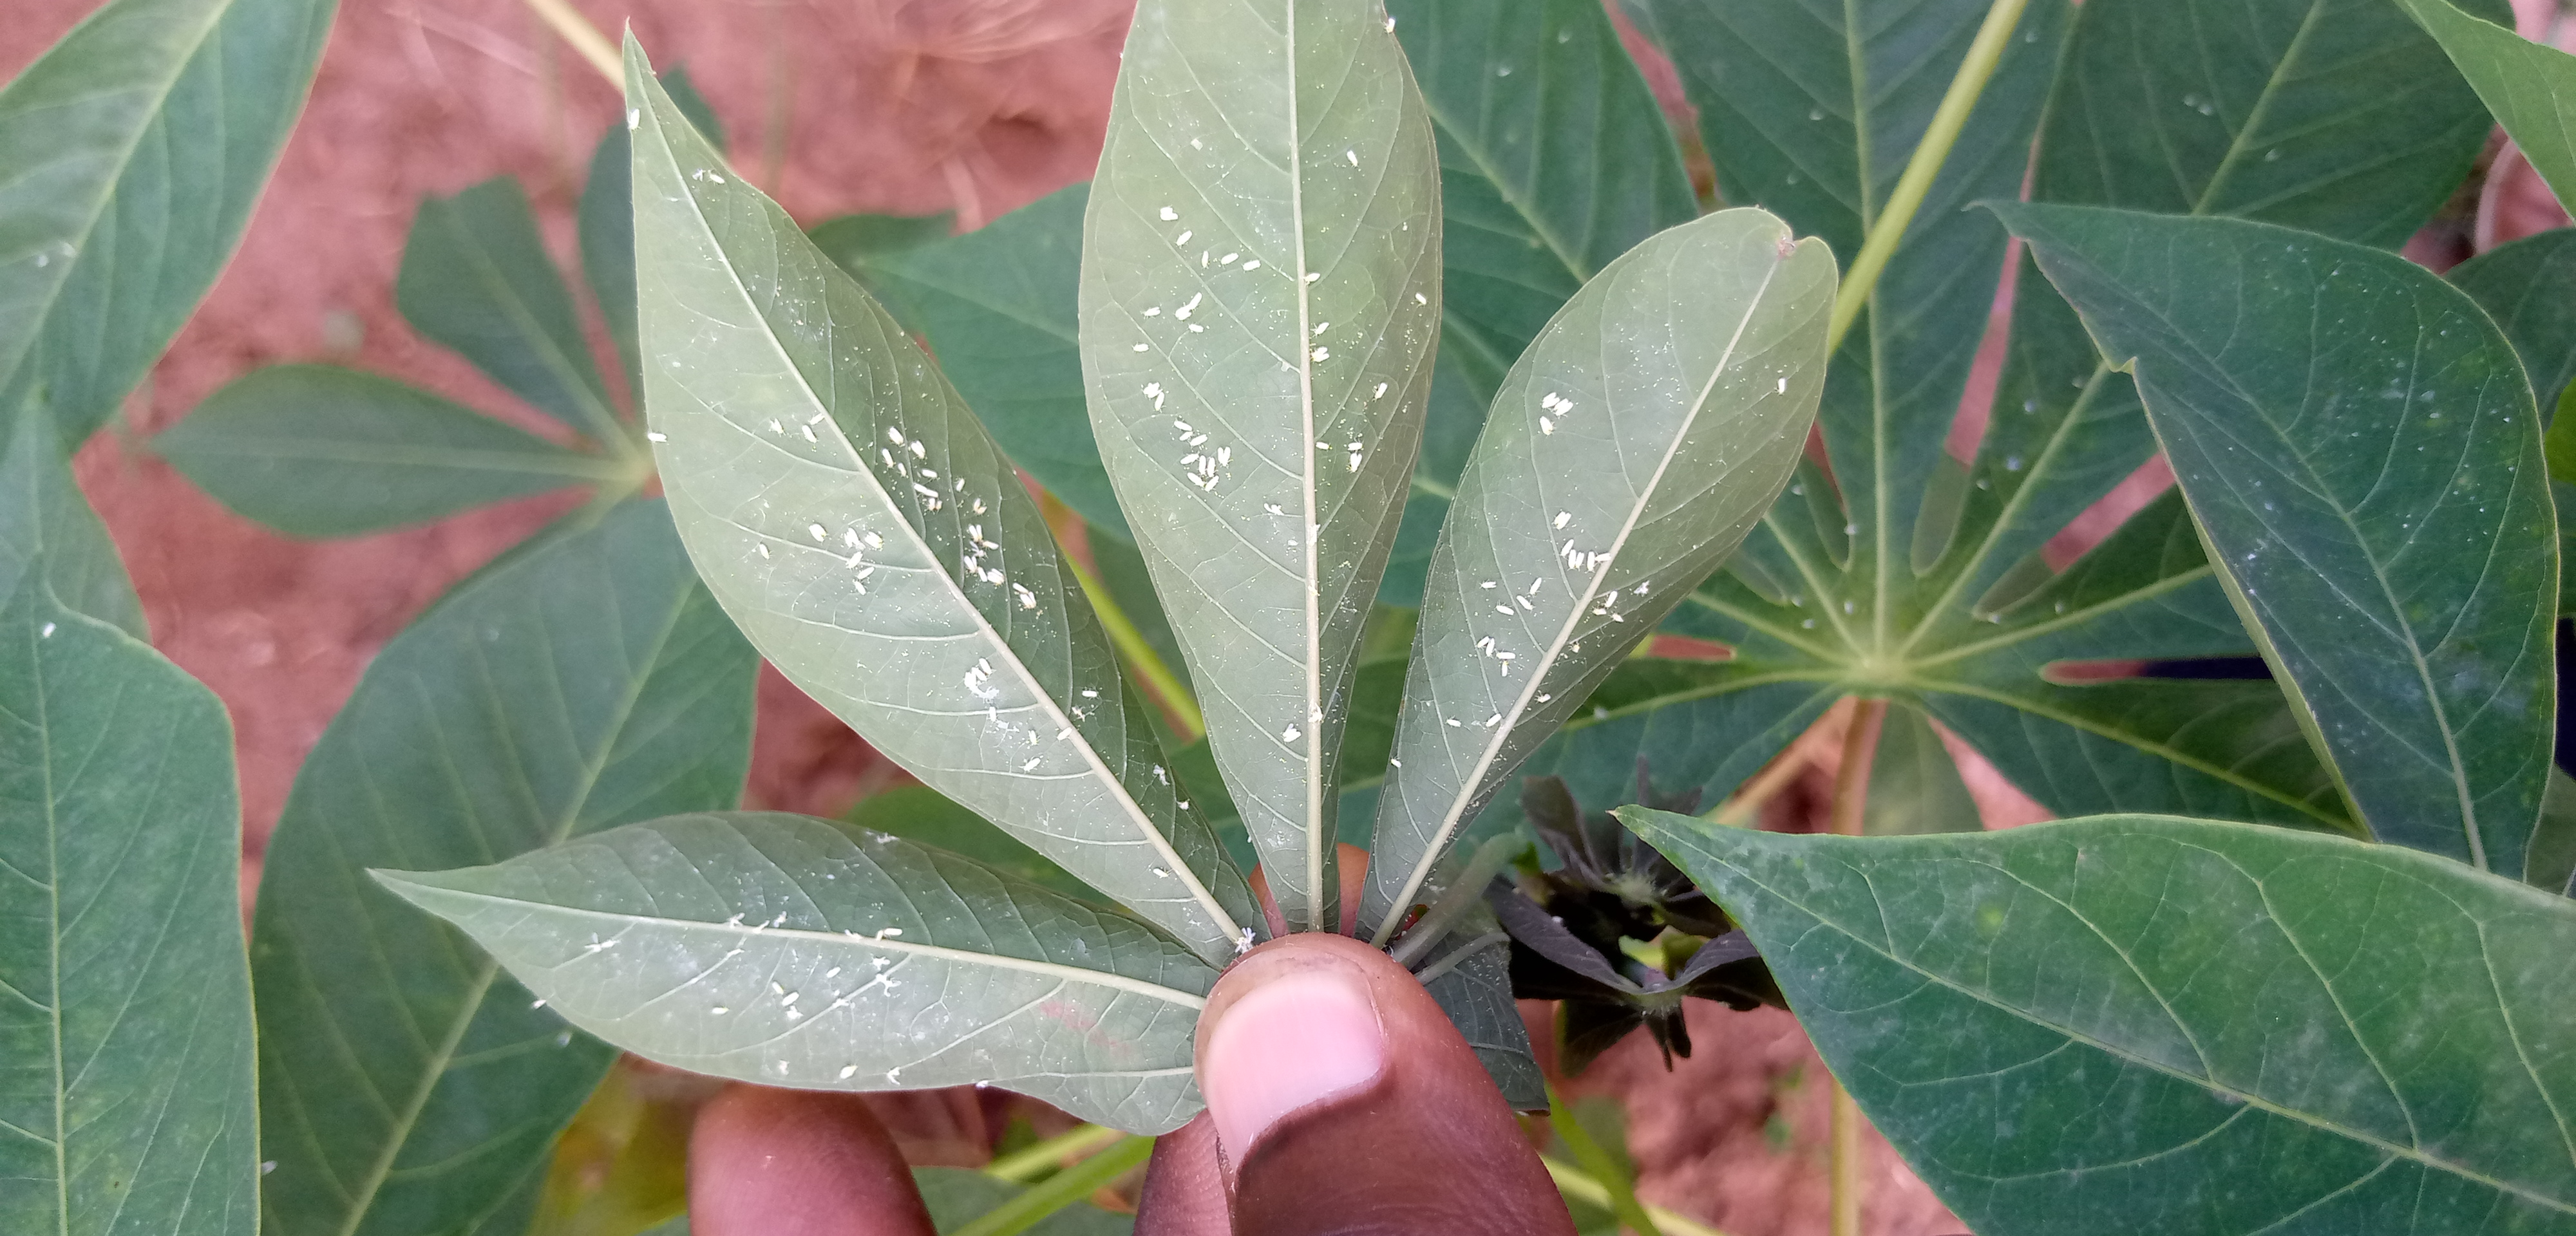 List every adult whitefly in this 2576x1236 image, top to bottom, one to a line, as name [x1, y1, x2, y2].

whitefly [1383, 15, 1396, 36]
whitefly [627, 105, 641, 132]
whitefly [1343, 148, 1361, 169]
whitefly [708, 171, 726, 185]
whitefly [1159, 204, 1176, 212]
whitefly [1159, 212, 1179, 222]
whitefly [1173, 227, 1194, 247]
whitefly [1200, 247, 1210, 269]
whitefly [1219, 249, 1240, 267]
whitefly [1241, 256, 1263, 274]
whitefly [1300, 270, 1321, 285]
whitefly [1413, 290, 1430, 309]
whitefly [1188, 291, 1203, 306]
whitefly [1140, 305, 1161, 317]
whitefly [1175, 305, 1194, 321]
whitefly [1311, 320, 1332, 336]
whitefly [1188, 322, 1204, 335]
whitefly [1131, 341, 1151, 353]
whitefly [1312, 344, 1331, 364]
whitefly [1776, 374, 1789, 396]
whitefly [1369, 379, 1392, 402]
whitefly [1143, 382, 1161, 395]
whitefly [1154, 391, 1165, 412]
whitefly [1542, 391, 1558, 402]
whitefly [1542, 396, 1561, 409]
whitefly [1555, 397, 1568, 413]
whitefly [1556, 401, 1575, 417]
whitefly [810, 411, 824, 424]
whitefly [1538, 415, 1555, 437]
whitefly [769, 417, 786, 435]
whitefly [1173, 420, 1194, 431]
whitefly [802, 423, 818, 444]
whitefly [889, 425, 904, 444]
whitefly [646, 431, 669, 444]
whitefly [1180, 431, 1193, 442]
whitefly [1191, 433, 1207, 447]
whitefly [1313, 438, 1331, 451]
whitefly [916, 440, 927, 453]
whitefly [1345, 441, 1366, 450]
whitefly [911, 443, 925, 458]
whitefly [881, 445, 895, 469]
whitefly [1223, 445, 1233, 467]
whitefly [1216, 446, 1223, 467]
whitefly [1347, 451, 1364, 473]
whitefly [1180, 452, 1201, 467]
whitefly [1198, 454, 1206, 476]
whitefly [1206, 455, 1217, 478]
whitefly [897, 462, 907, 478]
whitefly [920, 467, 938, 479]
whitefly [1185, 472, 1206, 488]
whitefly [1205, 474, 1220, 494]
whitefly [955, 476, 966, 492]
whitefly [925, 497, 936, 512]
whitefly [936, 499, 943, 510]
whitefly [1261, 501, 1285, 517]
whitefly [1554, 510, 1566, 527]
whitefly [1557, 512, 1571, 530]
whitefly [808, 520, 828, 543]
whitefly [976, 523, 983, 539]
whitefly [969, 524, 980, 543]
whitefly [849, 527, 860, 545]
whitefly [866, 531, 884, 543]
whitefly [843, 532, 853, 548]
whitefly [865, 537, 882, 550]
whitefly [1560, 538, 1575, 558]
whitefly [982, 540, 1000, 552]
whitefly [757, 541, 772, 560]
whitefly [1567, 548, 1578, 570]
whitefly [1577, 550, 1585, 569]
whitefly [1586, 550, 1596, 574]
whitefly [846, 550, 863, 570]
whitefly [1595, 552, 1612, 563]
whitefly [963, 554, 975, 573]
whitefly [857, 565, 876, 580]
whitefly [978, 566, 989, 583]
whitefly [987, 568, 1005, 585]
whitefly [1529, 576, 1543, 596]
whitefly [1479, 577, 1501, 590]
whitefly [1632, 577, 1652, 595]
whitefly [851, 579, 868, 596]
whitefly [1010, 581, 1028, 593]
whitefly [1605, 589, 1619, 608]
whitefly [1028, 590, 1038, 608]
whitefly [1515, 592, 1533, 611]
whitefly [1019, 593, 1034, 608]
whitefly [1493, 602, 1517, 619]
whitefly [1592, 607, 1607, 615]
whitefly [1611, 611, 1625, 624]
whitefly [38, 619, 61, 639]
whitefly [1477, 635, 1490, 650]
whitefly [1486, 637, 1495, 658]
whitefly [1568, 642, 1582, 656]
whitefly [1495, 648, 1517, 660]
whitefly [978, 656, 994, 674]
whitefly [1501, 660, 1510, 678]
whitefly [963, 670, 970, 689]
whitefly [1080, 688, 1099, 700]
whitefly [1535, 689, 1553, 705]
whitefly [987, 705, 998, 723]
whitefly [1483, 710, 1503, 729]
whitefly [1446, 716, 1463, 729]
whitefly [1283, 723, 1296, 736]
whitefly [1056, 726, 1074, 740]
whitefly [1027, 727, 1040, 745]
whitefly [1284, 731, 1302, 745]
whitefly [1021, 756, 1046, 773]
whitefly [1389, 756, 1403, 769]
whitefly [1151, 763, 1172, 788]
whitefly [1176, 798, 1191, 813]
whitefly [1151, 866, 1169, 880]
whitefly [724, 913, 744, 928]
whitefly [884, 926, 904, 937]
whitefly [875, 927, 884, 941]
whitefly [869, 953, 891, 971]
whitefly [825, 964, 842, 979]
whitefly [770, 980, 785, 995]
whitefly [782, 990, 800, 1007]
whitefly [531, 997, 547, 1011]
whitefly [830, 997, 851, 1012]
whitefly [710, 1005, 730, 1016]
whitefly [838, 1063, 859, 1080]
whitefly [887, 1064, 904, 1087]
whitefly [974, 1077, 989, 1090]